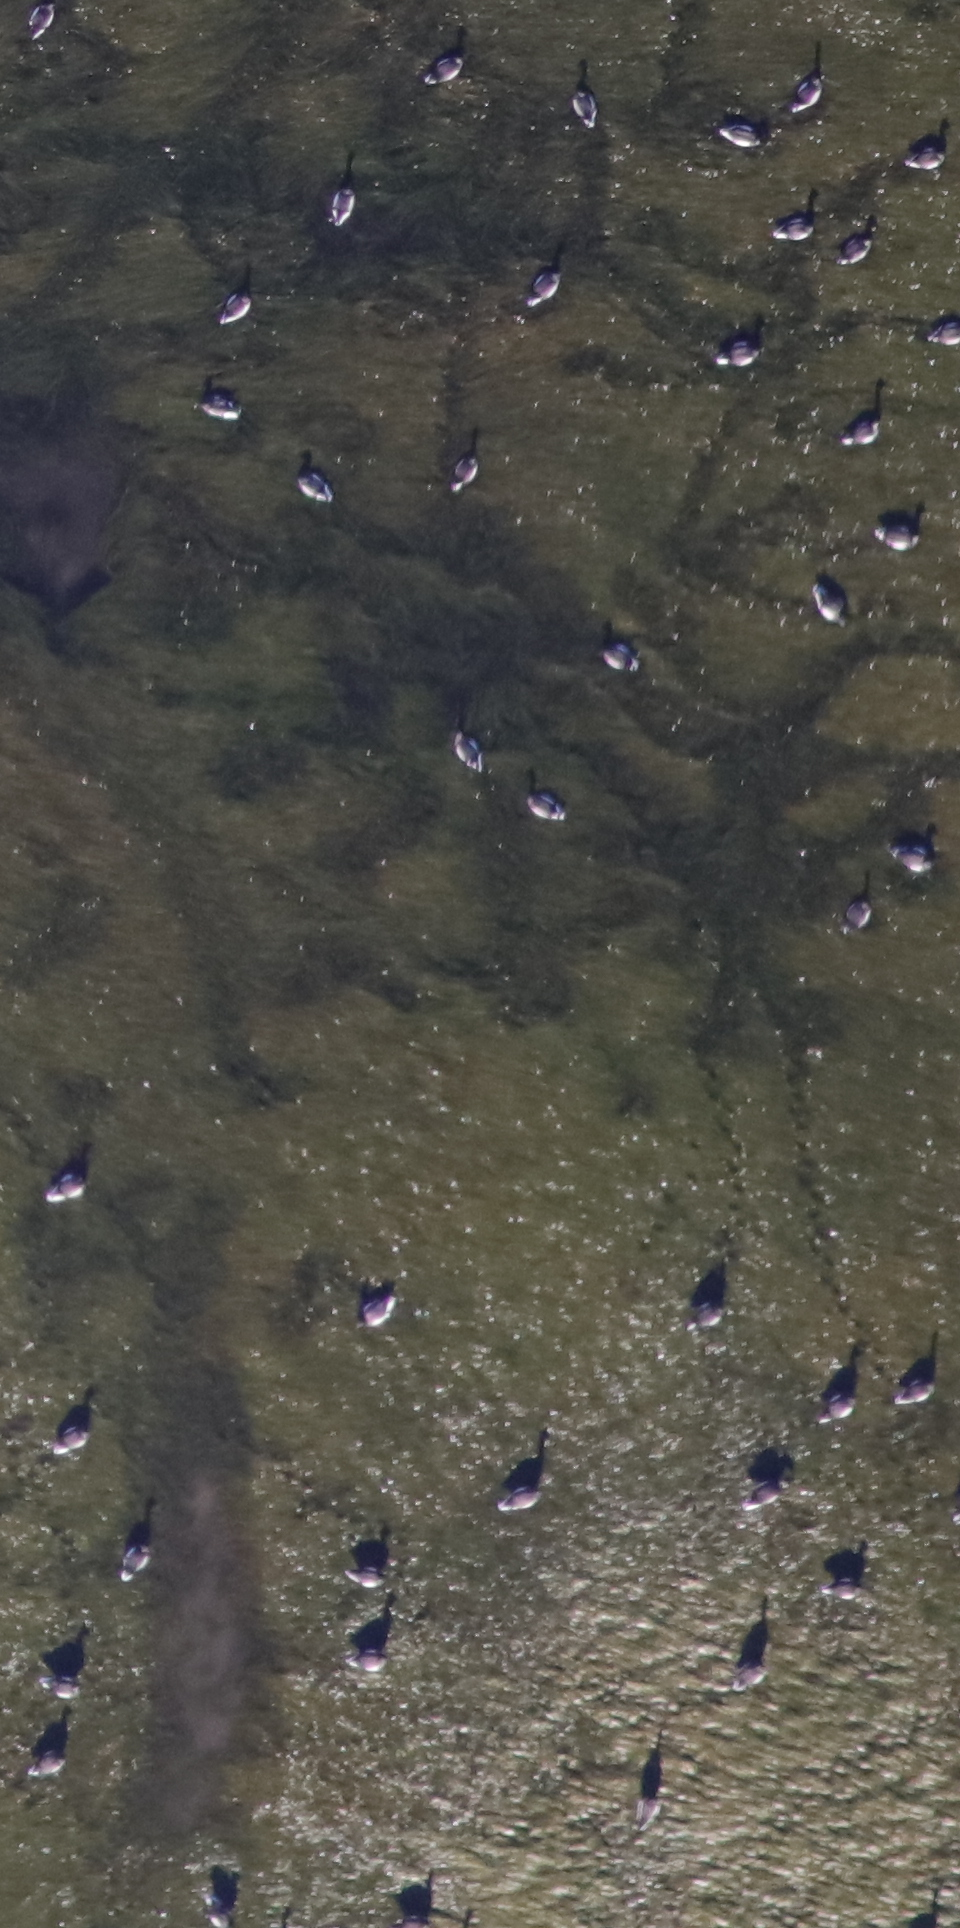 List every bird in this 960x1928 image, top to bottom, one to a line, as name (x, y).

brant (42, 20)
brant (445, 69)
brant (806, 93)
brant (585, 108)
brant (742, 137)
brant (925, 156)
brant (343, 204)
brant (796, 229)
brant (854, 247)
brant (543, 287)
brant (236, 308)
brant (940, 331)
brant (740, 353)
brant (220, 405)
brant (862, 433)
brant (464, 472)
brant (315, 485)
brant (897, 536)
brant (829, 603)
brant (620, 656)
brant (468, 749)
brant (543, 805)
brant (914, 860)
brant (857, 912)
brant (69, 1187)
brant (377, 1310)
brant (705, 1316)
brant (912, 1390)
brant (837, 1406)
brant (70, 1437)
brant (522, 1496)
brant (761, 1496)
brant (134, 1560)
brant (375, 1575)
brant (845, 1593)
brant (370, 1657)
brant (748, 1680)
brant (58, 1685)
brant (46, 1762)
brant (650, 1812)
brant (221, 1916)